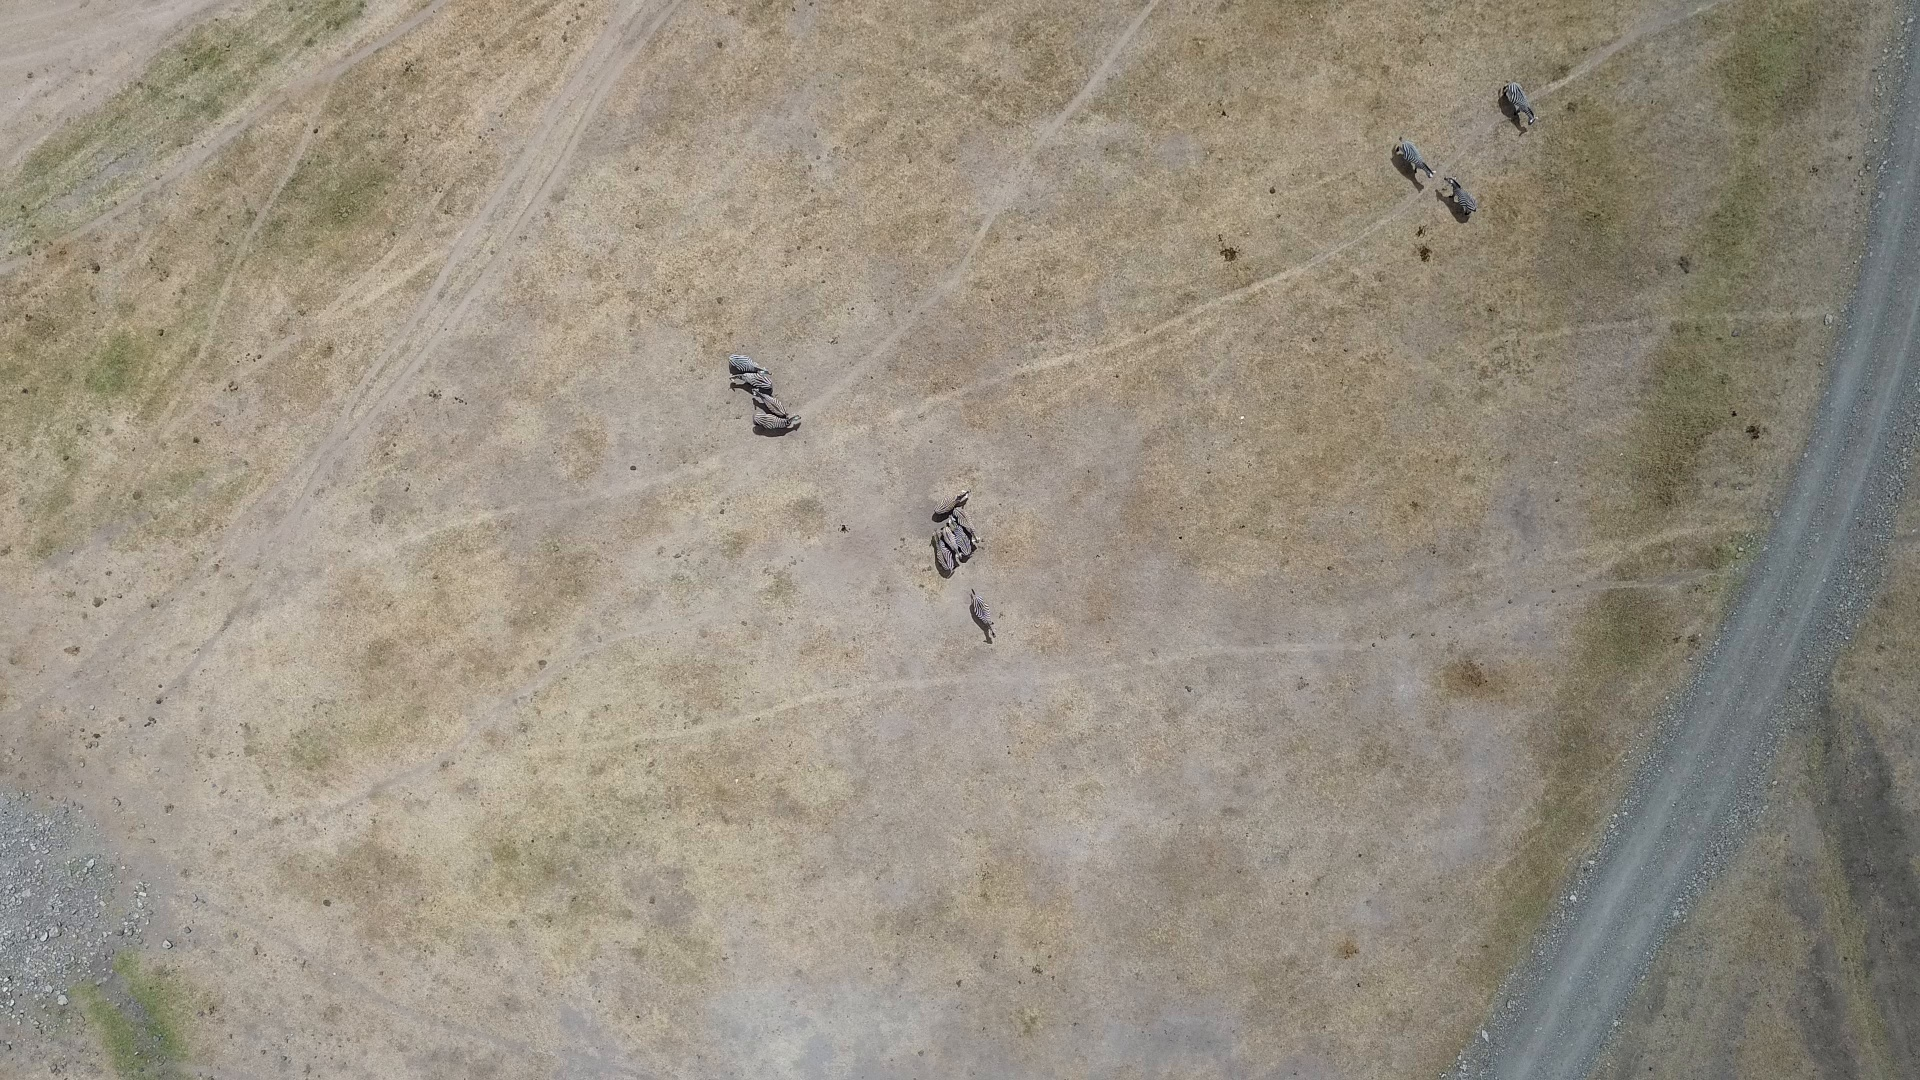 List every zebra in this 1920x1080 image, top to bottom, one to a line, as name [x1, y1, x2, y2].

zebra [1503, 82, 1536, 128]
zebra [1395, 138, 1433, 178]
zebra [1444, 176, 1478, 214]
zebra [728, 352, 772, 374]
zebra [729, 372, 772, 388]
zebra [752, 388, 786, 414]
zebra [758, 412, 798, 430]
zebra [934, 489, 972, 518]
zebra [953, 507, 979, 543]
zebra [948, 514, 971, 555]
zebra [942, 527, 962, 559]
zebra [933, 529, 954, 570]
zebra [972, 593, 996, 632]